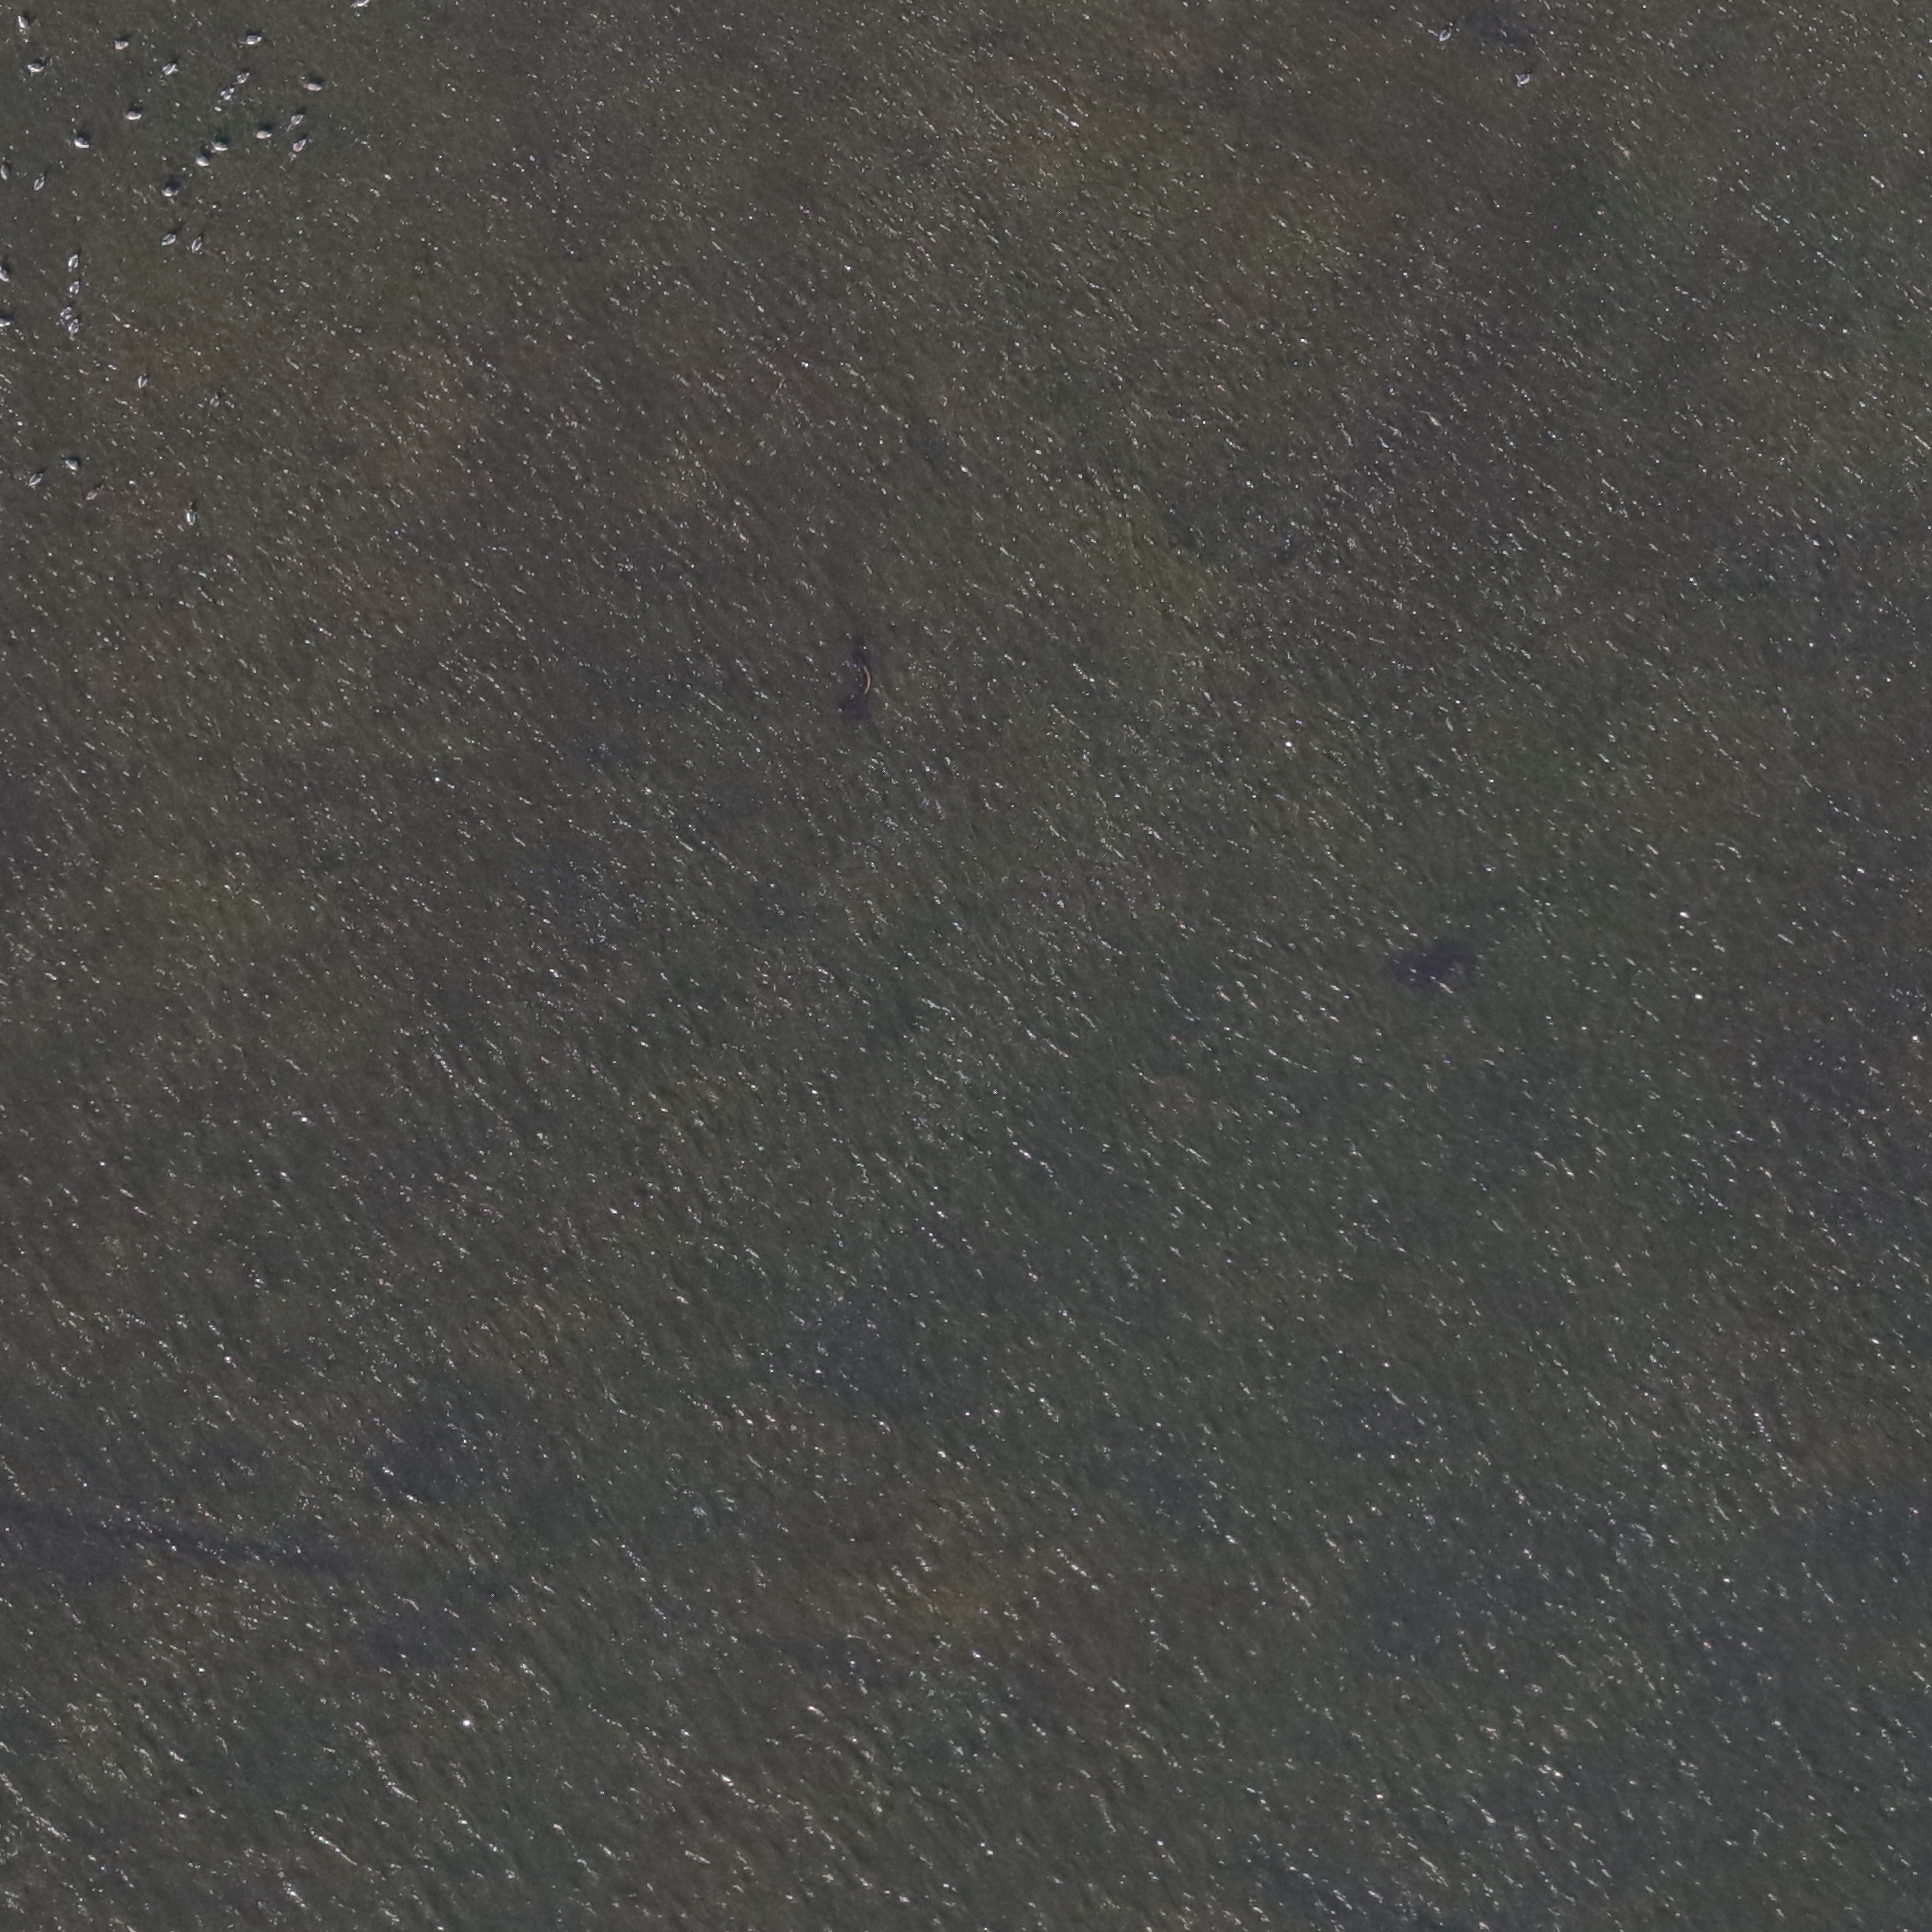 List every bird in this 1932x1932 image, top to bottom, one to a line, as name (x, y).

brant (20, 22)
brant (254, 34)
brant (1442, 34)
brant (126, 43)
brant (38, 67)
brant (174, 68)
brant (1533, 73)
brant (243, 80)
brant (317, 88)
brant (225, 97)
brant (134, 116)
brant (298, 119)
brant (261, 135)
brant (225, 144)
brant (86, 145)
brant (299, 145)
brant (202, 161)
brant (3, 173)
brant (42, 182)
brant (172, 195)
brant (171, 239)
brant (199, 247)
brant (73, 265)
brant (7, 271)
brant (77, 290)
brant (66, 311)
brant (1, 324)
brant (77, 334)
brant (143, 380)
brant (214, 399)
brant (72, 459)
brant (37, 479)
brant (96, 494)
brant (191, 517)